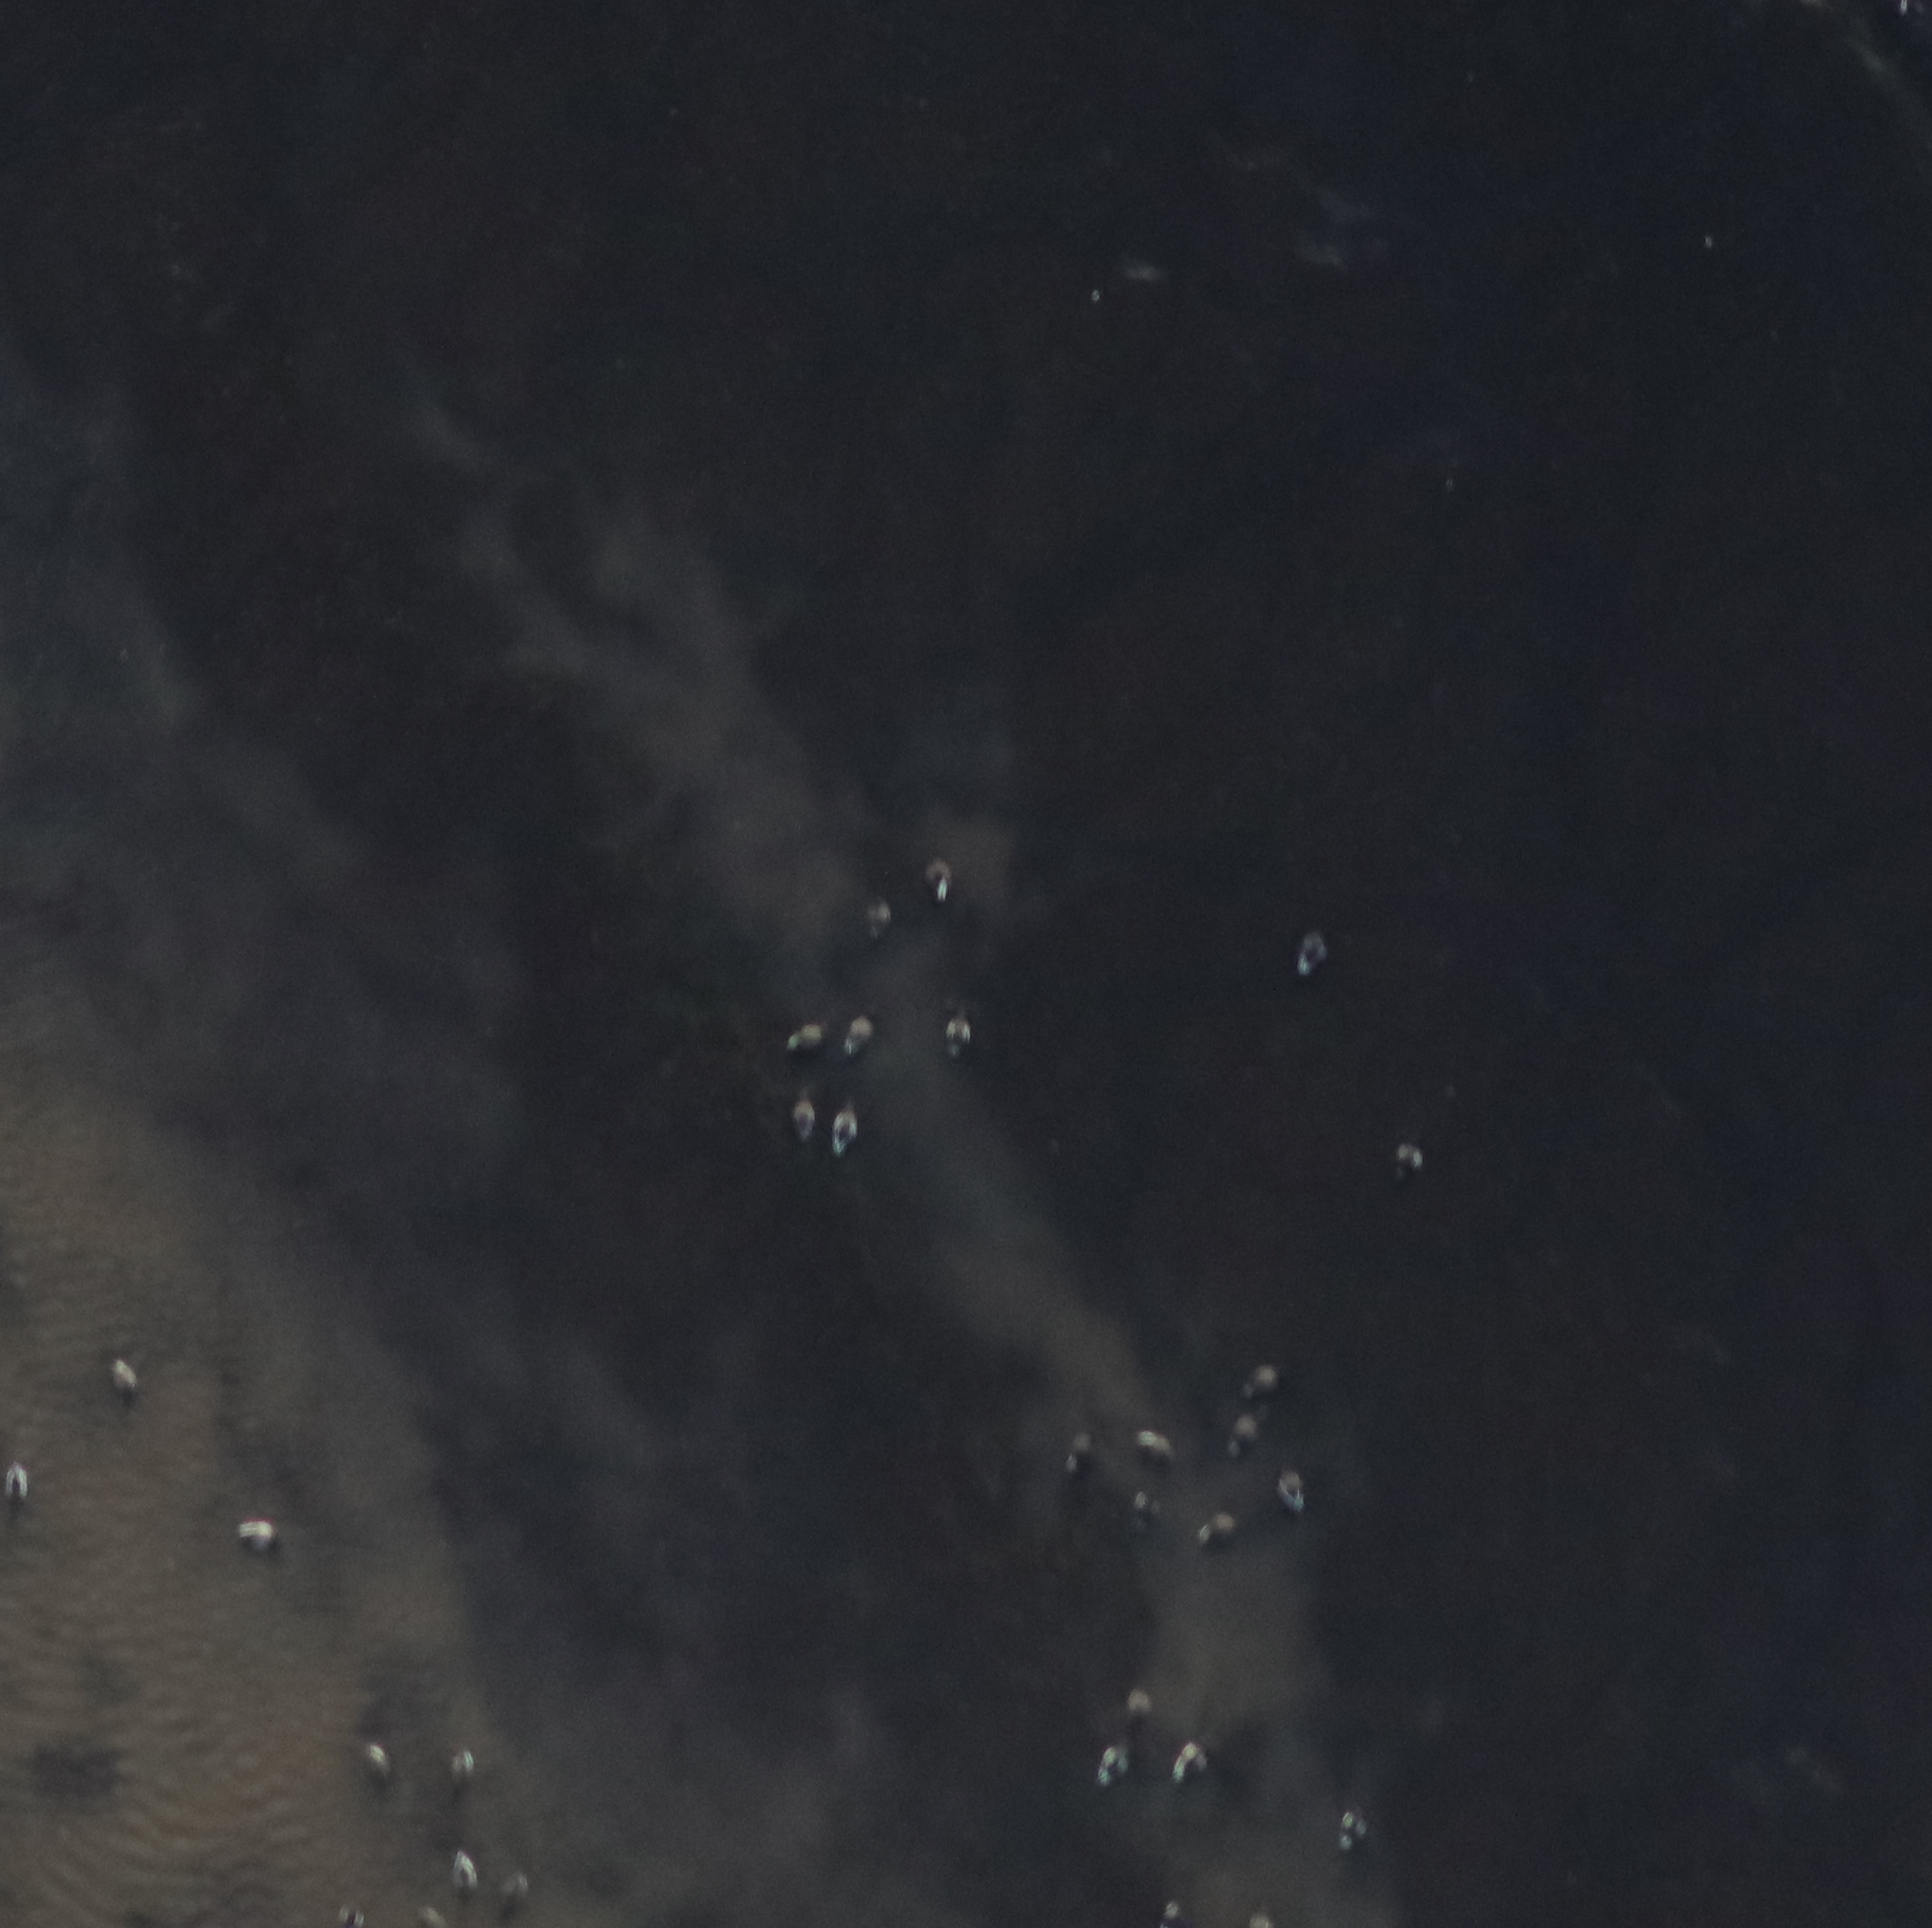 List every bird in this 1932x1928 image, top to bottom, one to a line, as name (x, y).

brant (940, 878)
brant (873, 913)
brant (1313, 945)
brant (856, 1026)
brant (959, 1032)
brant (800, 1037)
brant (805, 1116)
brant (847, 1120)
brant (1400, 1161)
brant (1266, 1382)
brant (120, 1387)
brant (1238, 1432)
brant (1156, 1437)
brant (1079, 1464)
brant (19, 1487)
brant (1292, 1493)
brant (1142, 1502)
brant (261, 1531)
brant (1224, 1534)
brant (1139, 1711)
brant (1188, 1758)
brant (461, 1764)
brant (373, 1768)
brant (1112, 1768)
brant (1354, 1830)
brant (459, 1885)
brant (524, 1888)